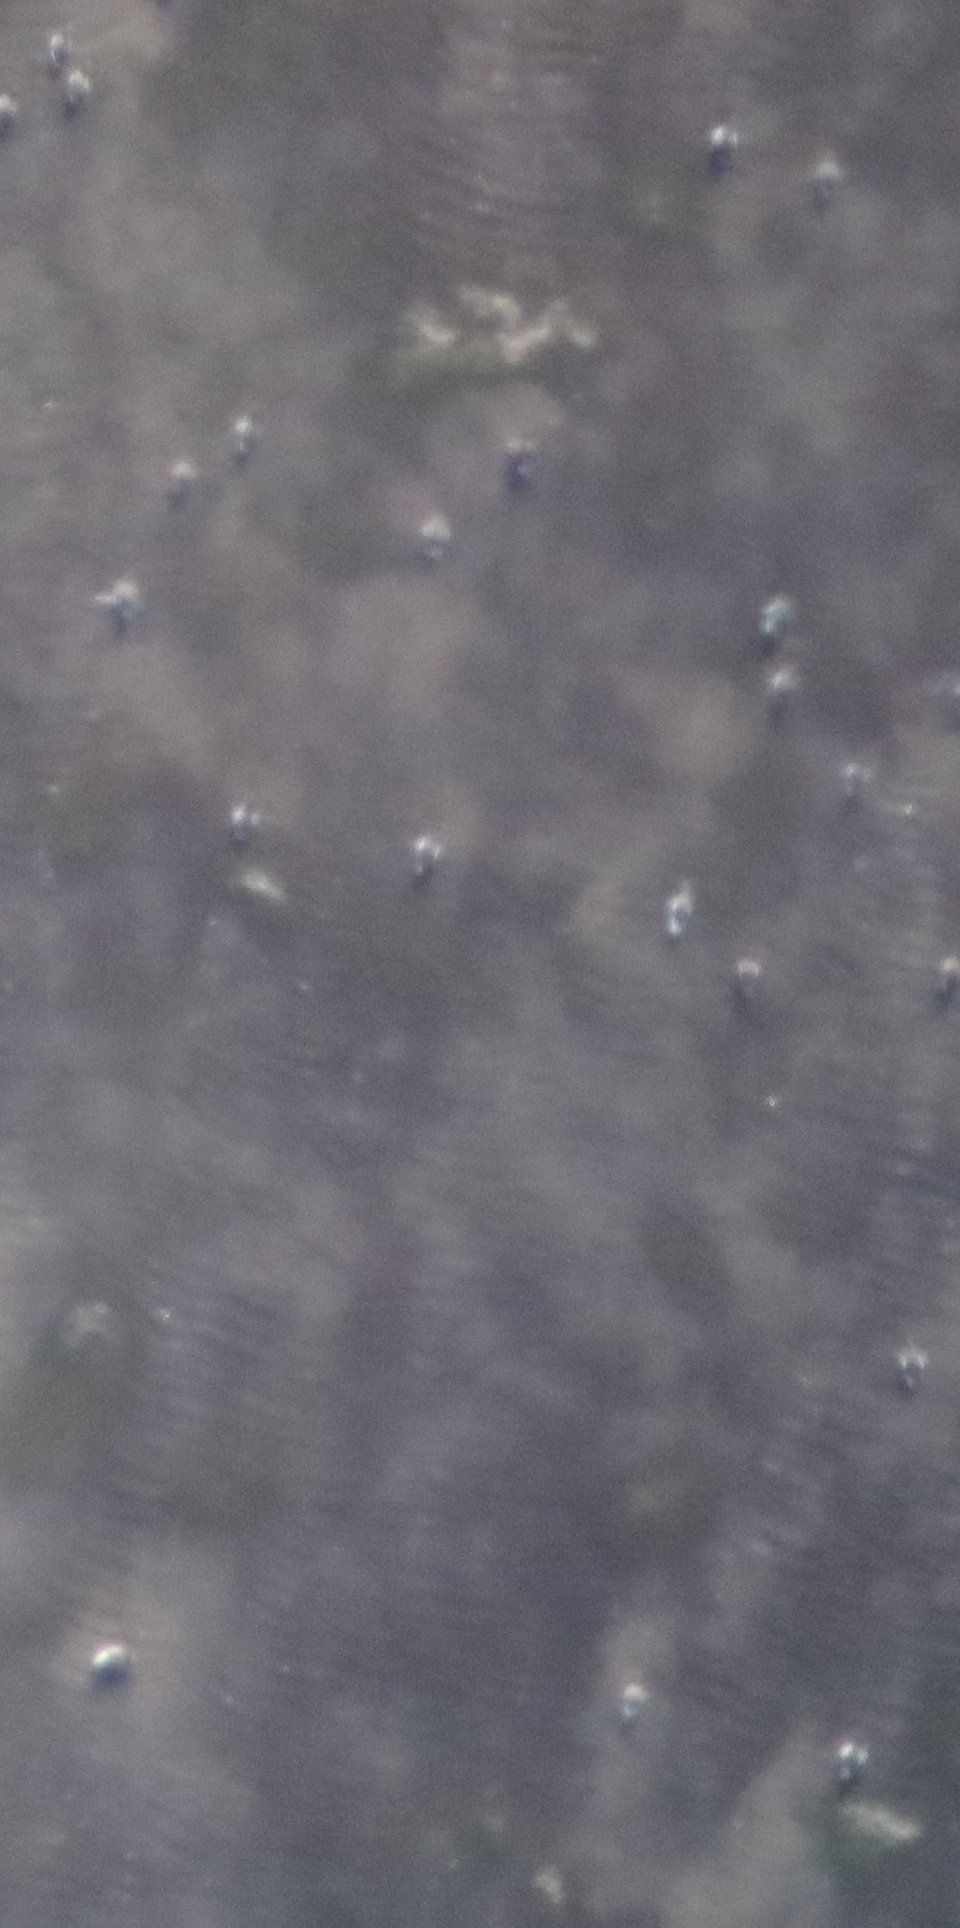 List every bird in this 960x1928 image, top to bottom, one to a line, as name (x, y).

brant (54, 41)
brant (70, 99)
brant (6, 115)
brant (731, 149)
brant (837, 184)
brant (242, 443)
brant (521, 458)
brant (434, 538)
brant (771, 601)
brant (117, 606)
brant (788, 685)
brant (848, 789)
brant (246, 820)
brant (435, 854)
brant (683, 918)
brant (950, 974)
brant (753, 985)
brant (920, 1368)
brant (100, 1653)
brant (623, 1697)
brant (853, 1756)